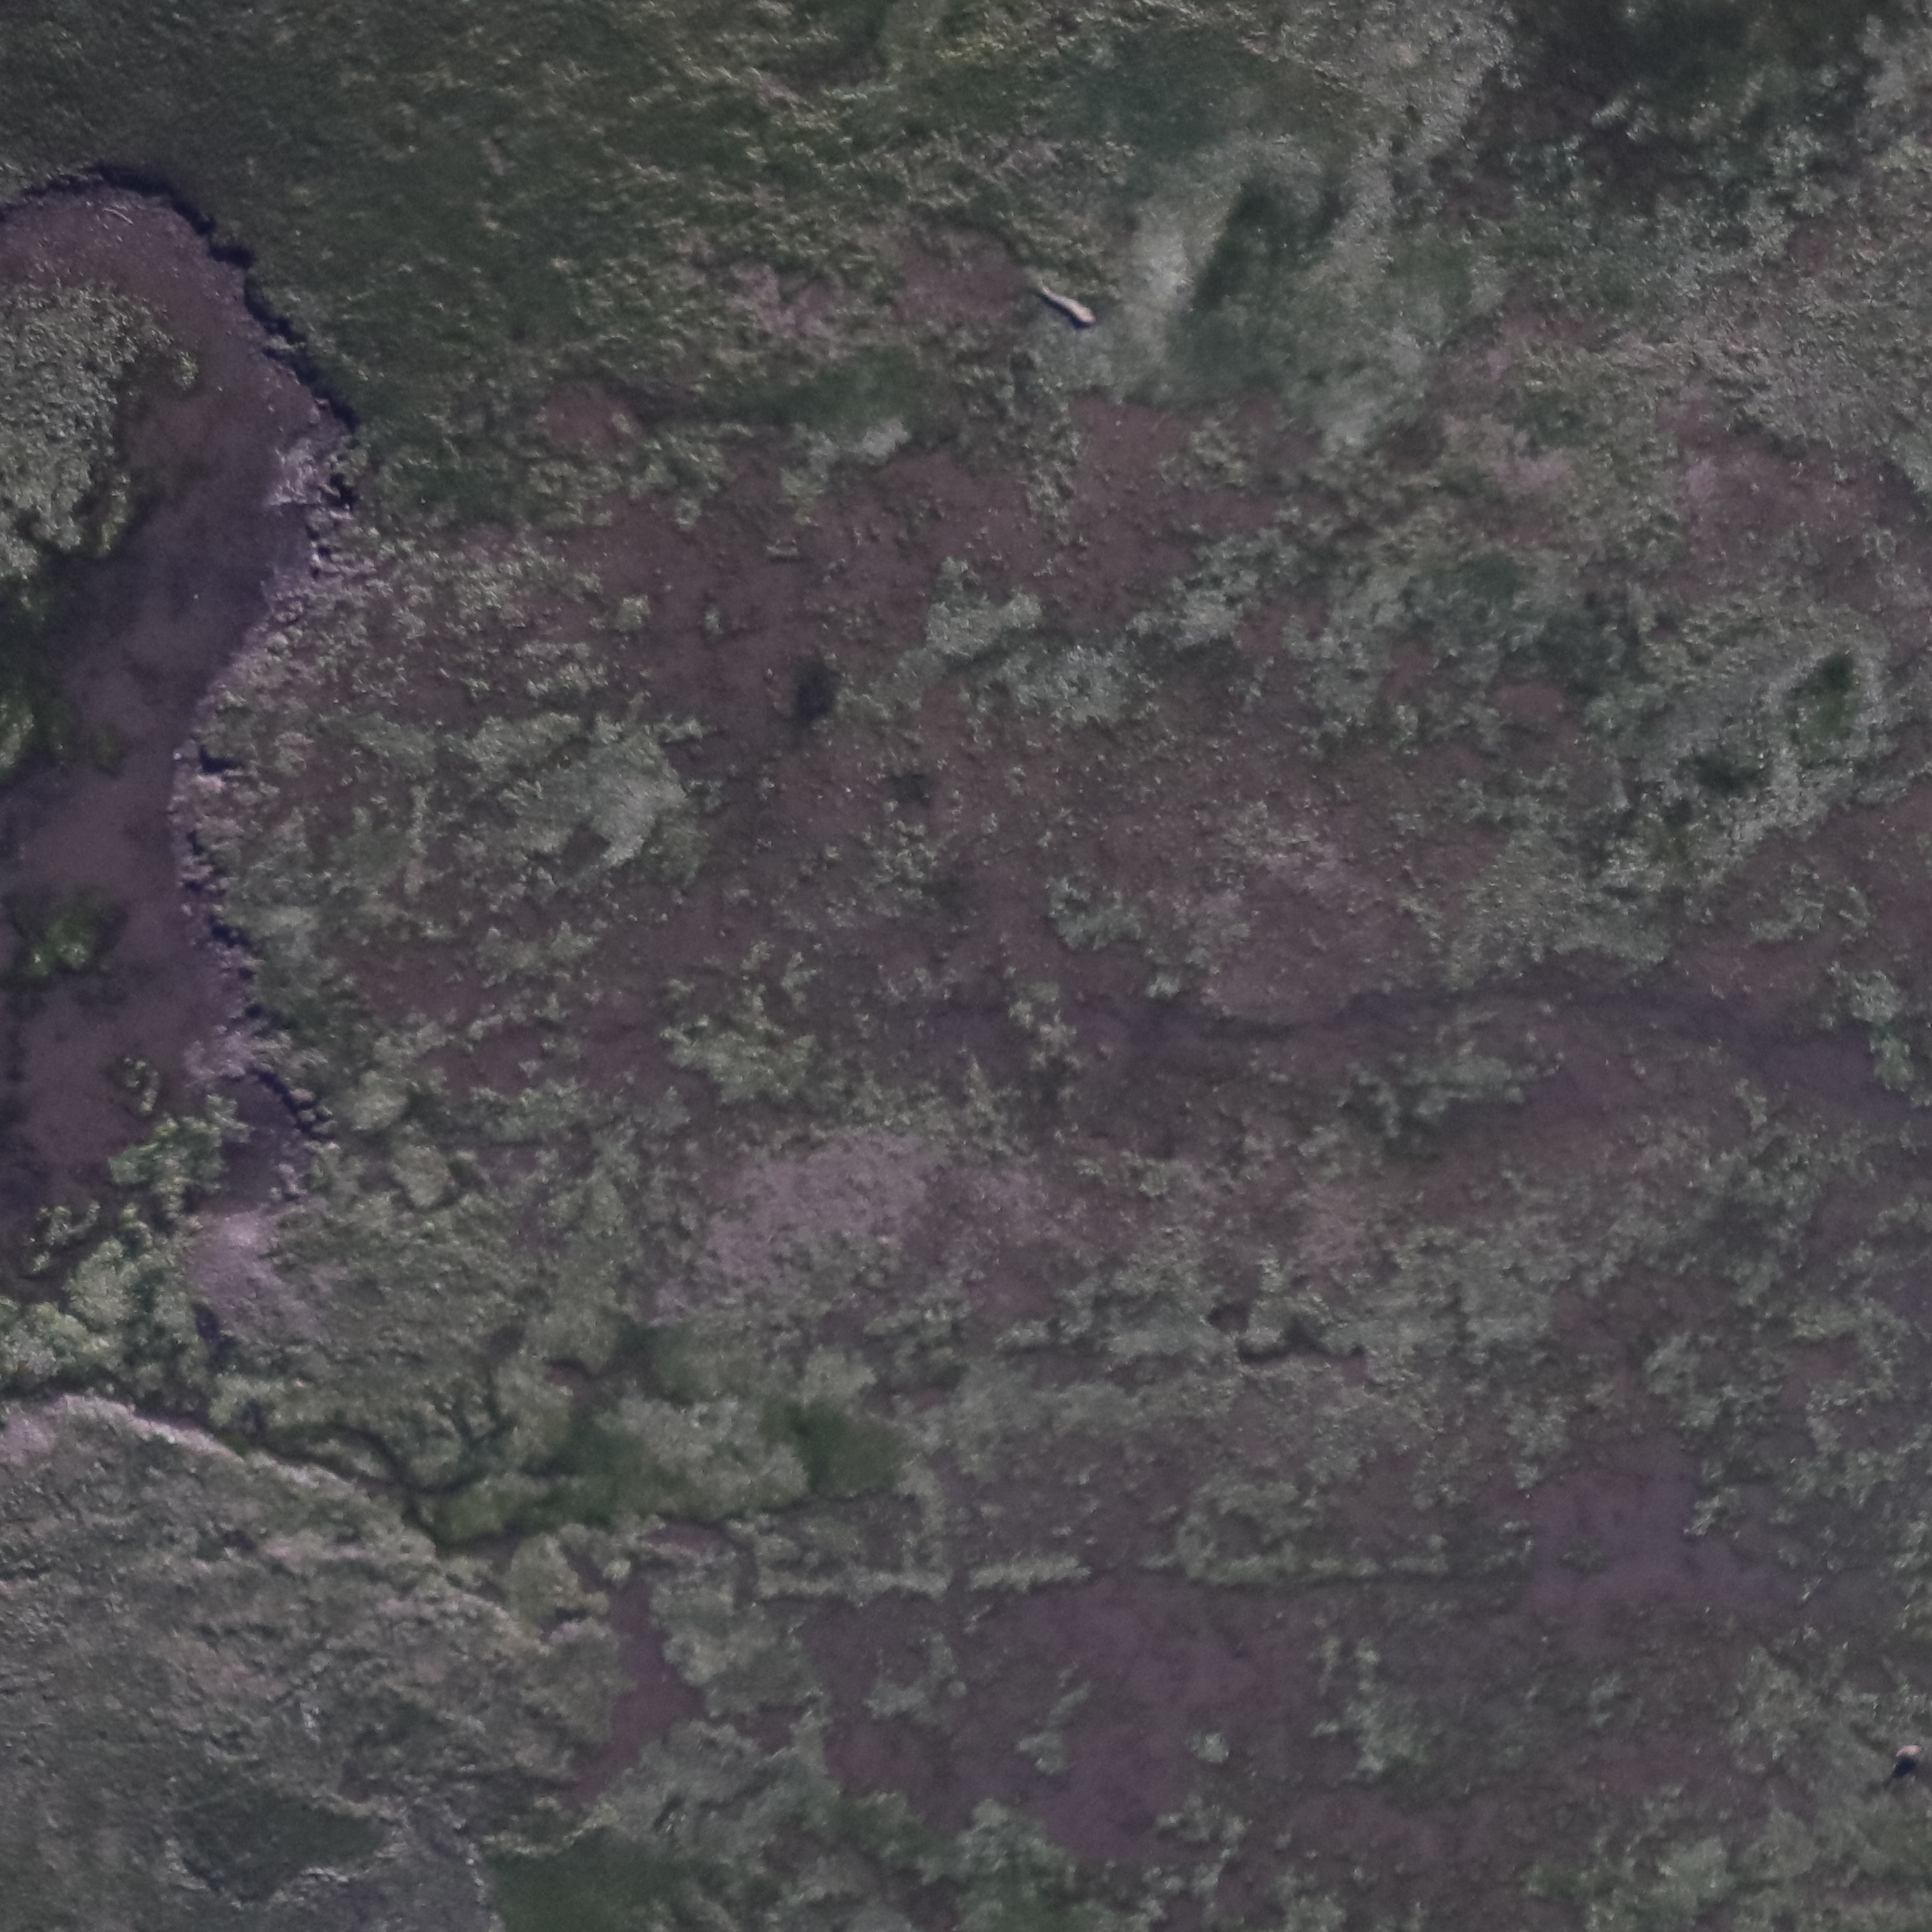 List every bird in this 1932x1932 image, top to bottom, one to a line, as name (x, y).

Canada goose (1906, 1754)